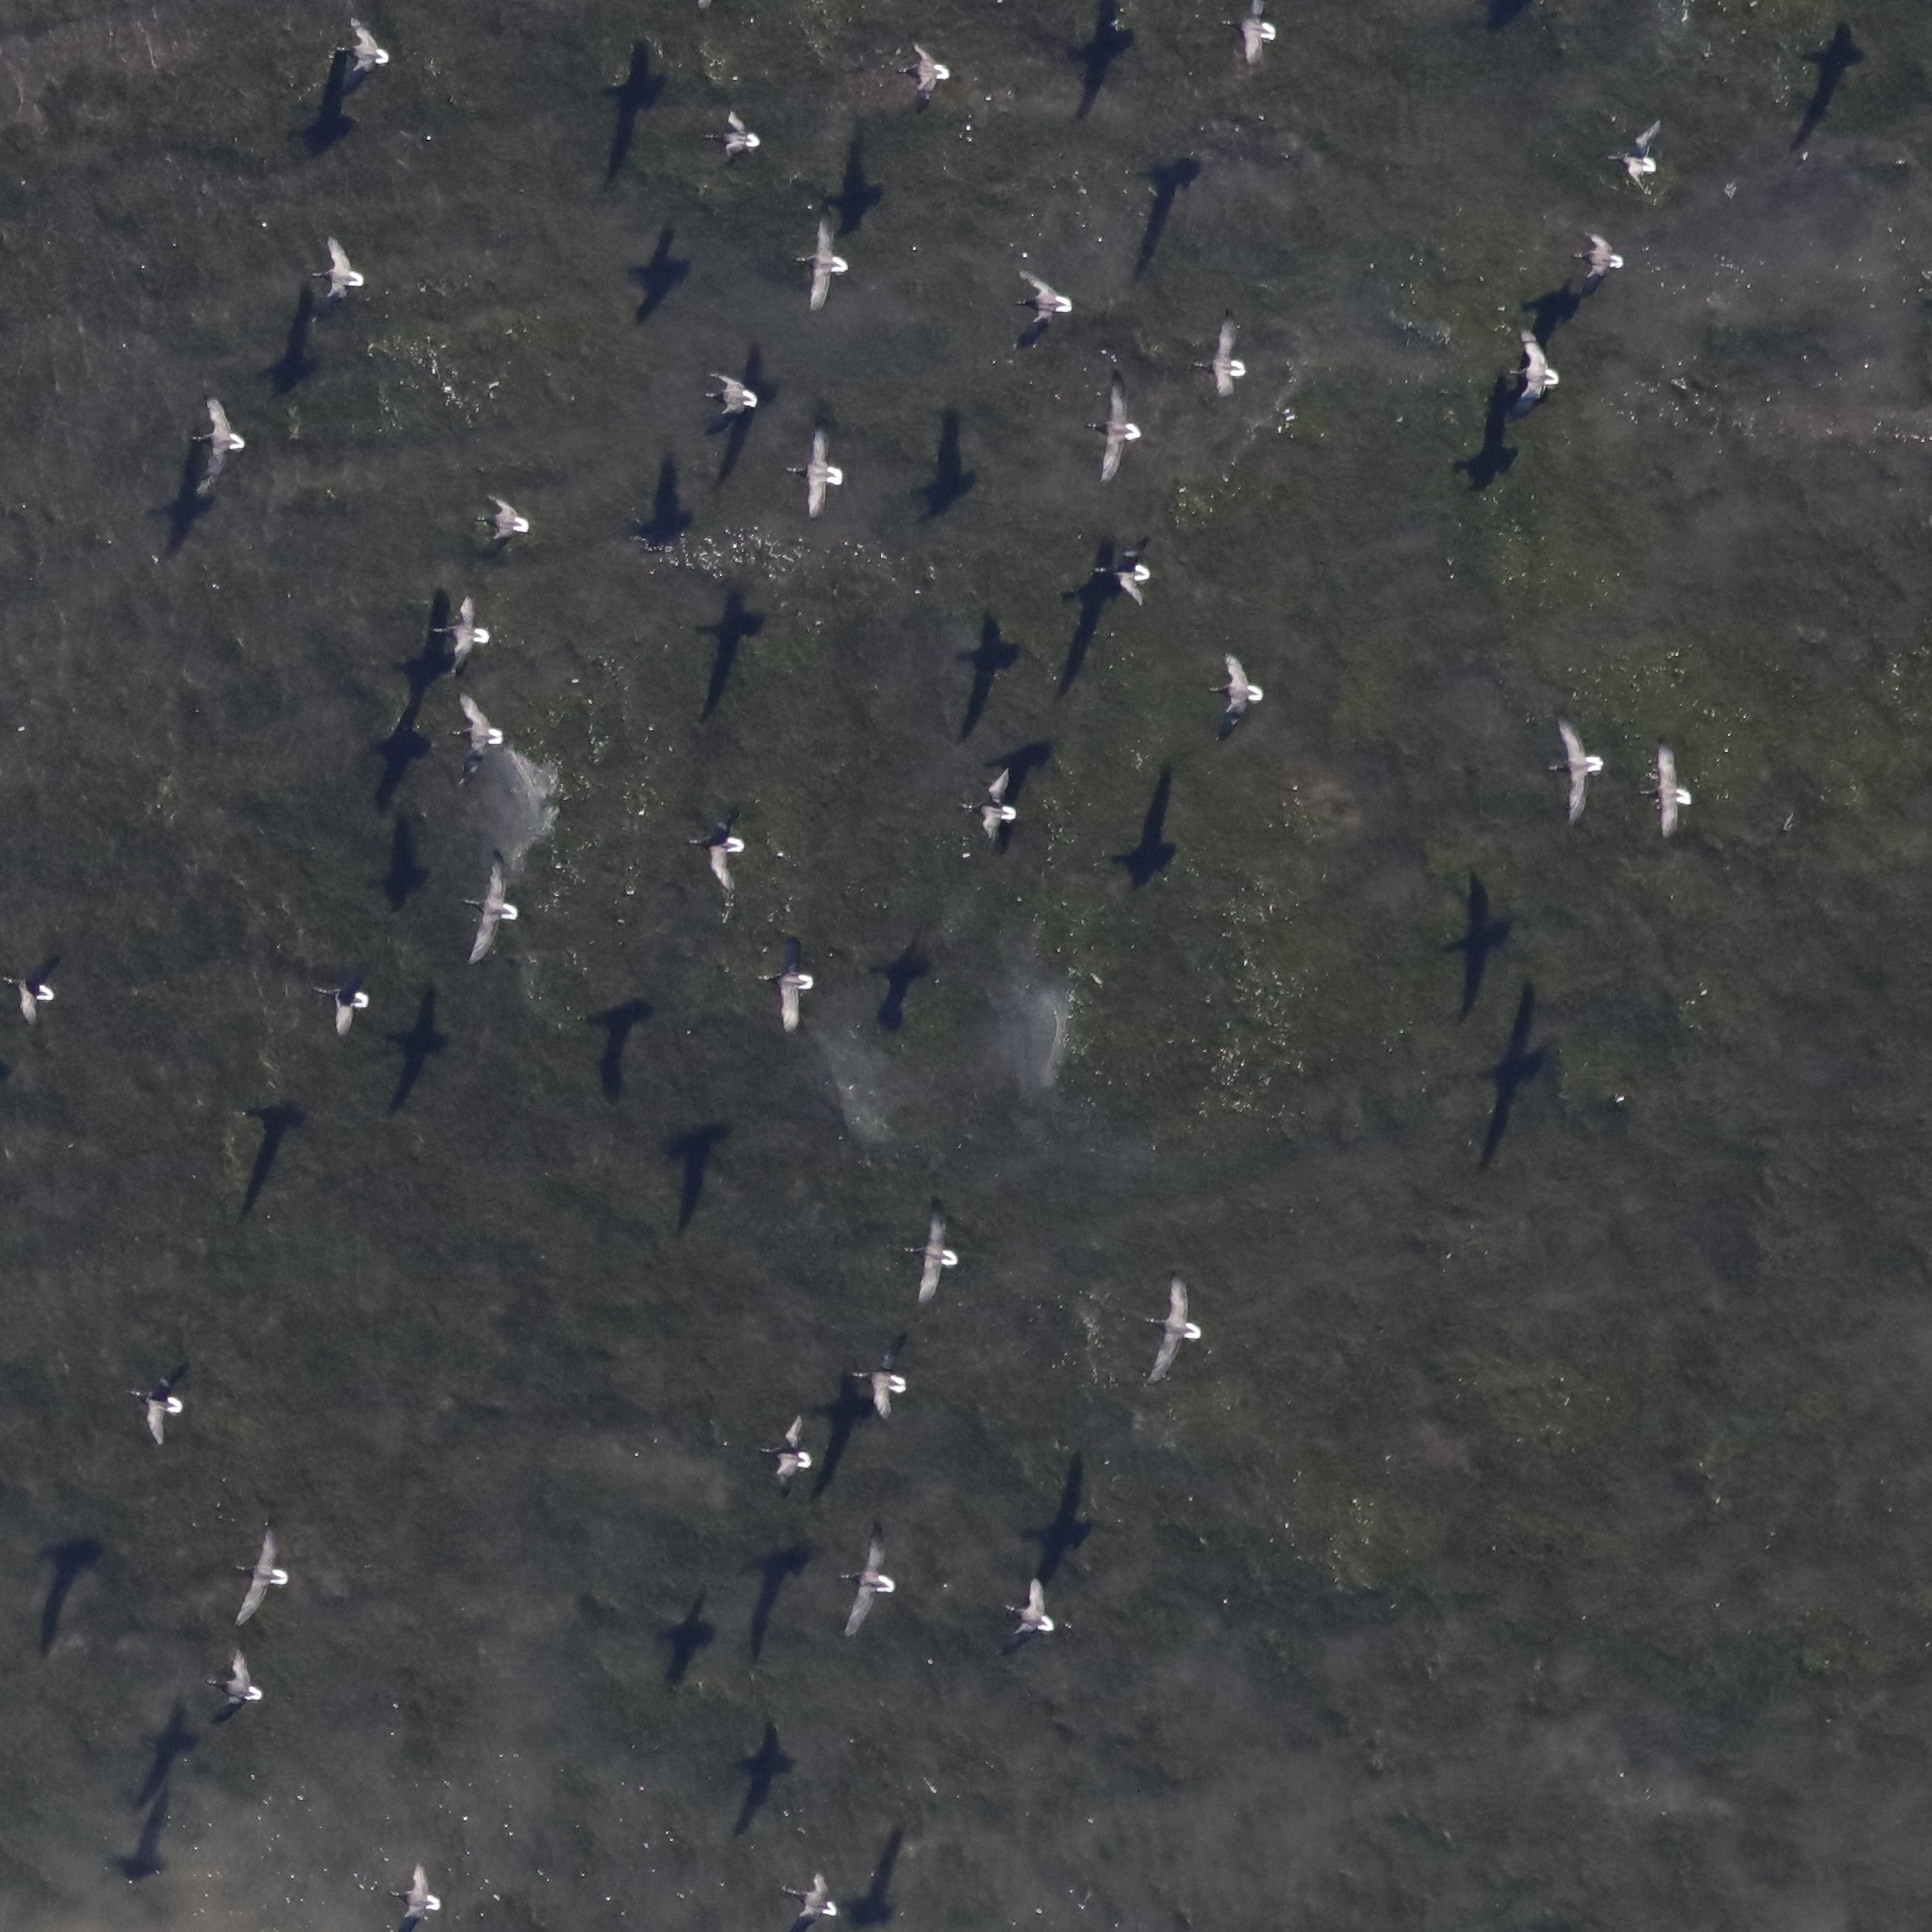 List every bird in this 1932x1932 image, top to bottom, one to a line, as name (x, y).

brant (1264, 30)
brant (368, 57)
brant (925, 70)
brant (737, 151)
brant (1646, 160)
brant (833, 240)
brant (1599, 257)
brant (332, 280)
brant (1046, 288)
brant (1231, 369)
brant (1539, 376)
brant (739, 381)
brant (1118, 417)
brant (221, 447)
brant (817, 476)
brant (506, 522)
brant (1117, 582)
brant (476, 646)
brant (1238, 703)
brant (488, 730)
brant (1579, 757)
brant (1669, 794)
brant (989, 835)
brant (726, 841)
brant (507, 922)
brant (797, 983)
brant (32, 1000)
brant (344, 1015)
brant (938, 1249)
brant (1183, 1328)
brant (882, 1388)
brant (164, 1410)
brant (790, 1461)
brant (249, 1580)
brant (868, 1589)
brant (1038, 1635)
brant (238, 1701)
brant (424, 1907)
brant (810, 1907)